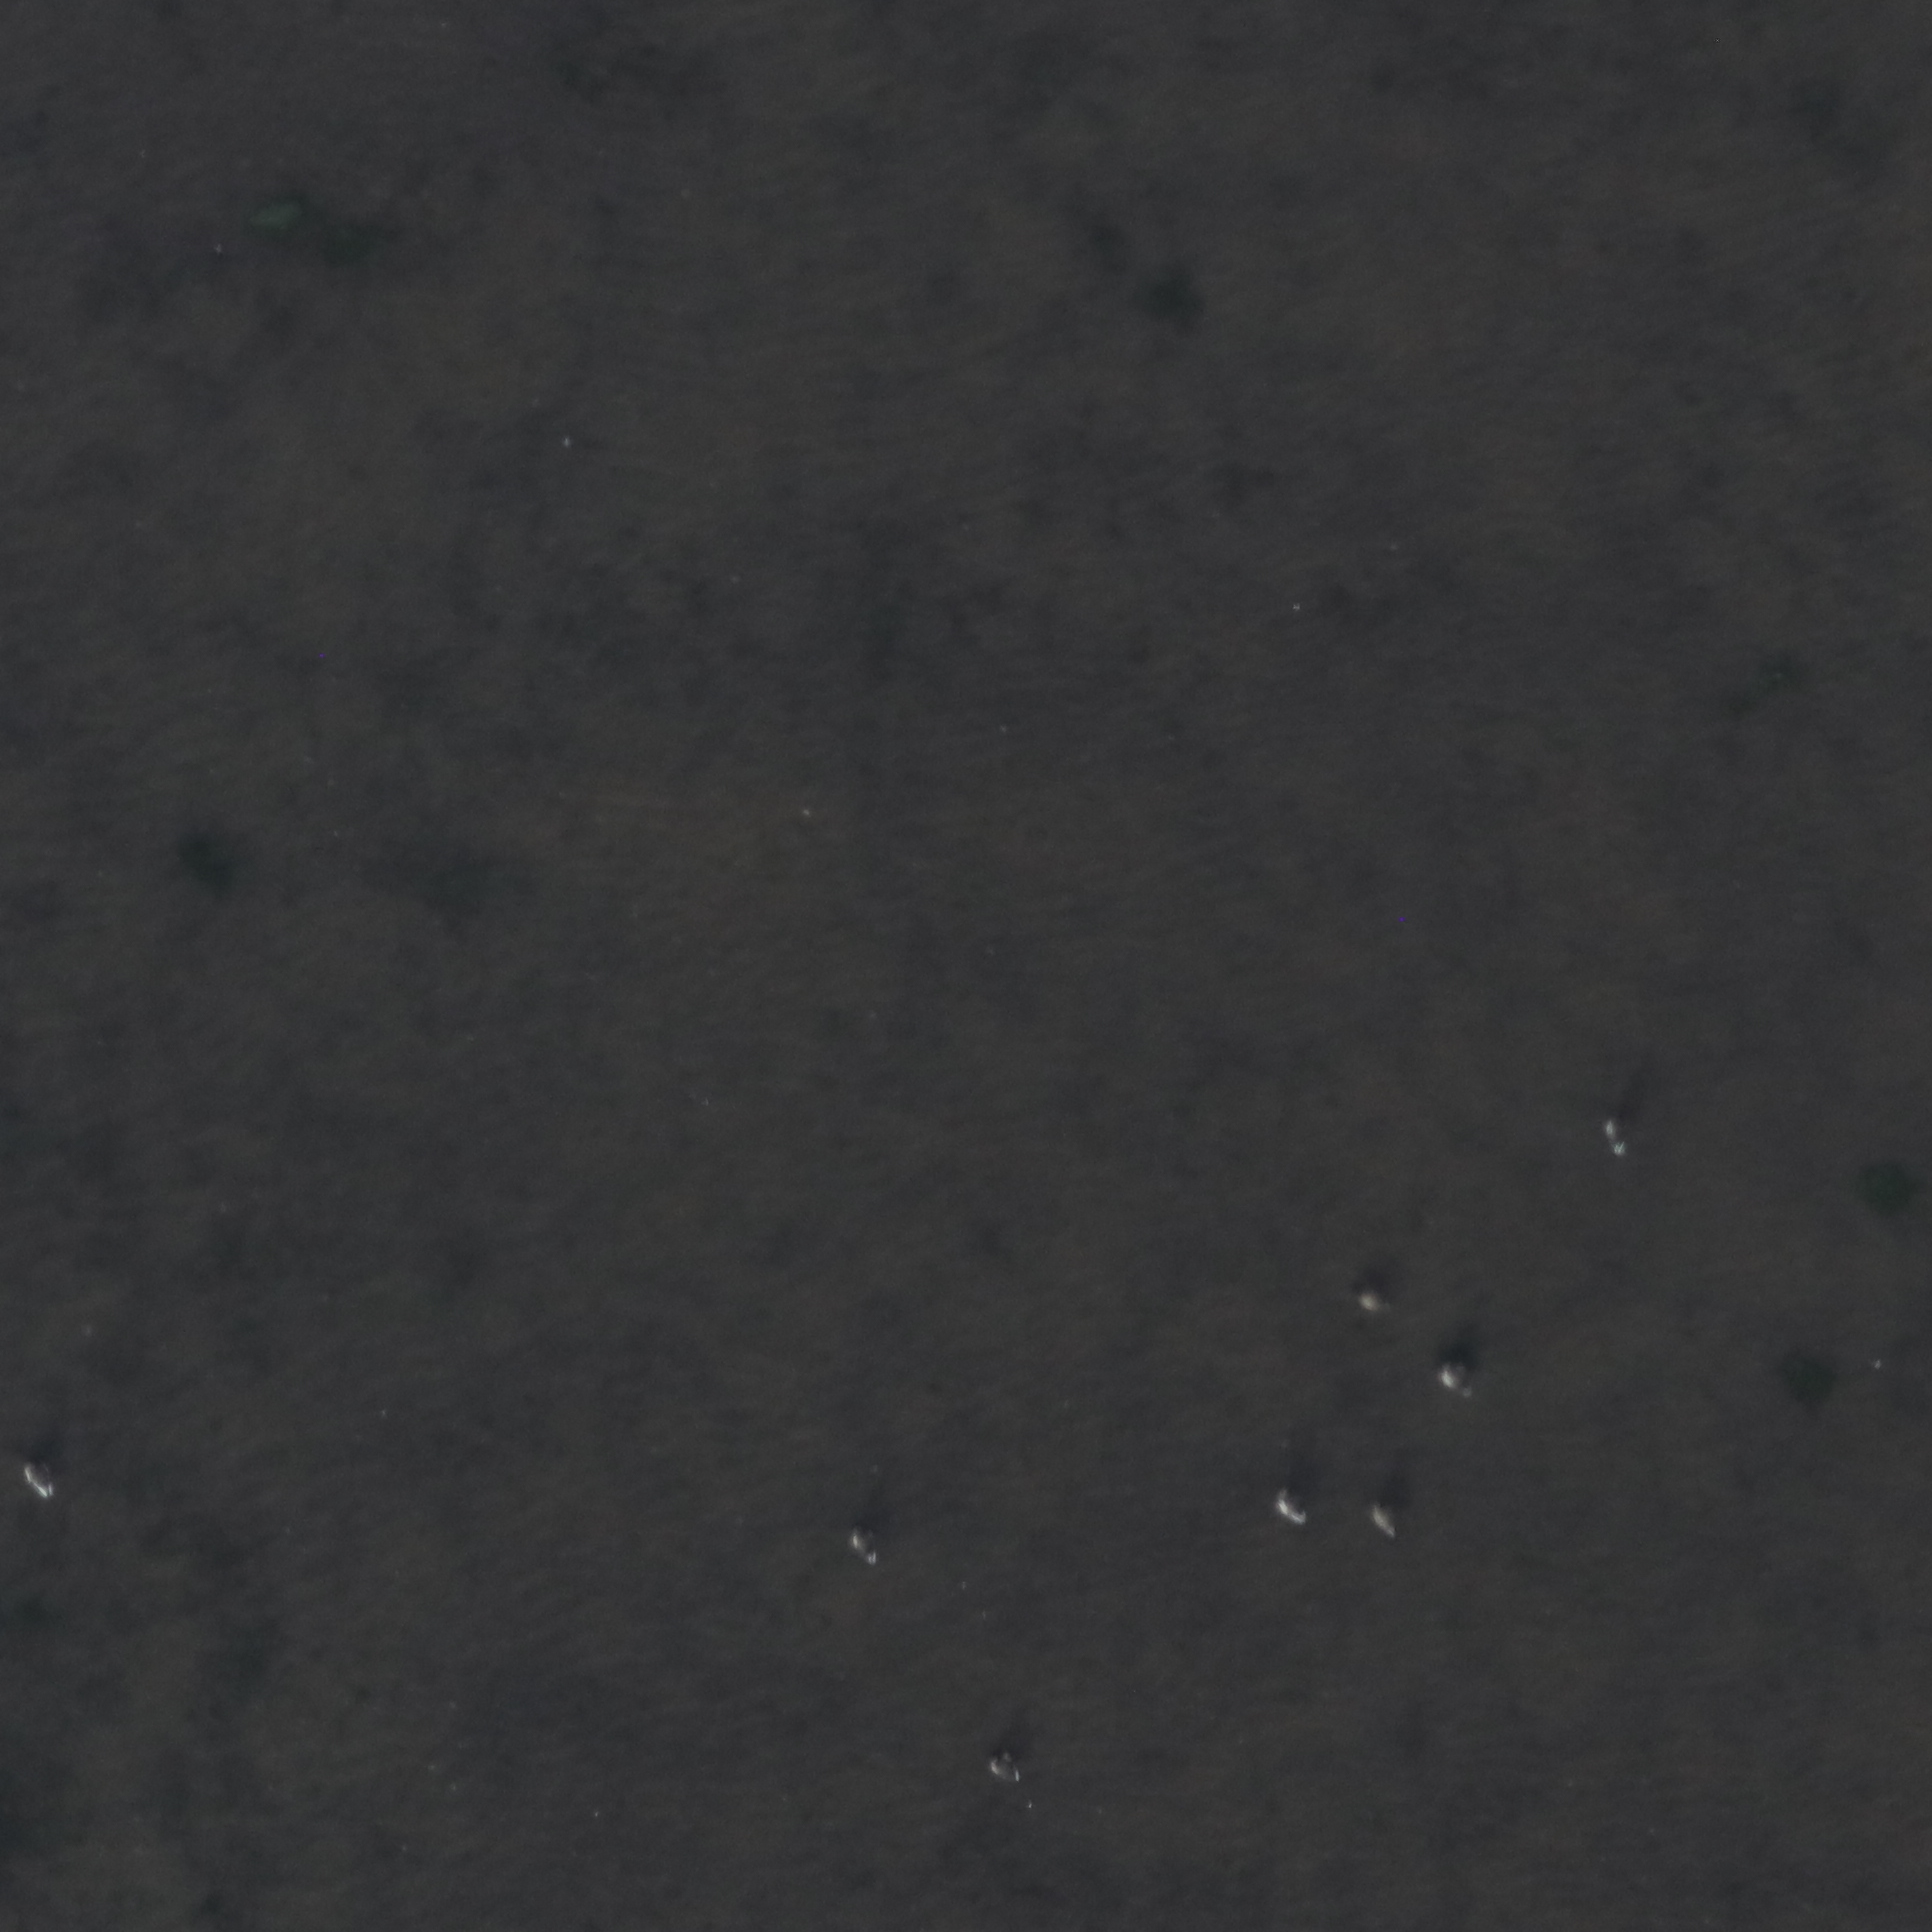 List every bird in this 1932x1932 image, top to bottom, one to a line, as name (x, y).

brant (1614, 1129)
brant (1370, 1298)
brant (1453, 1375)
brant (39, 1478)
brant (1289, 1502)
brant (1382, 1516)
brant (863, 1540)
brant (1001, 1766)